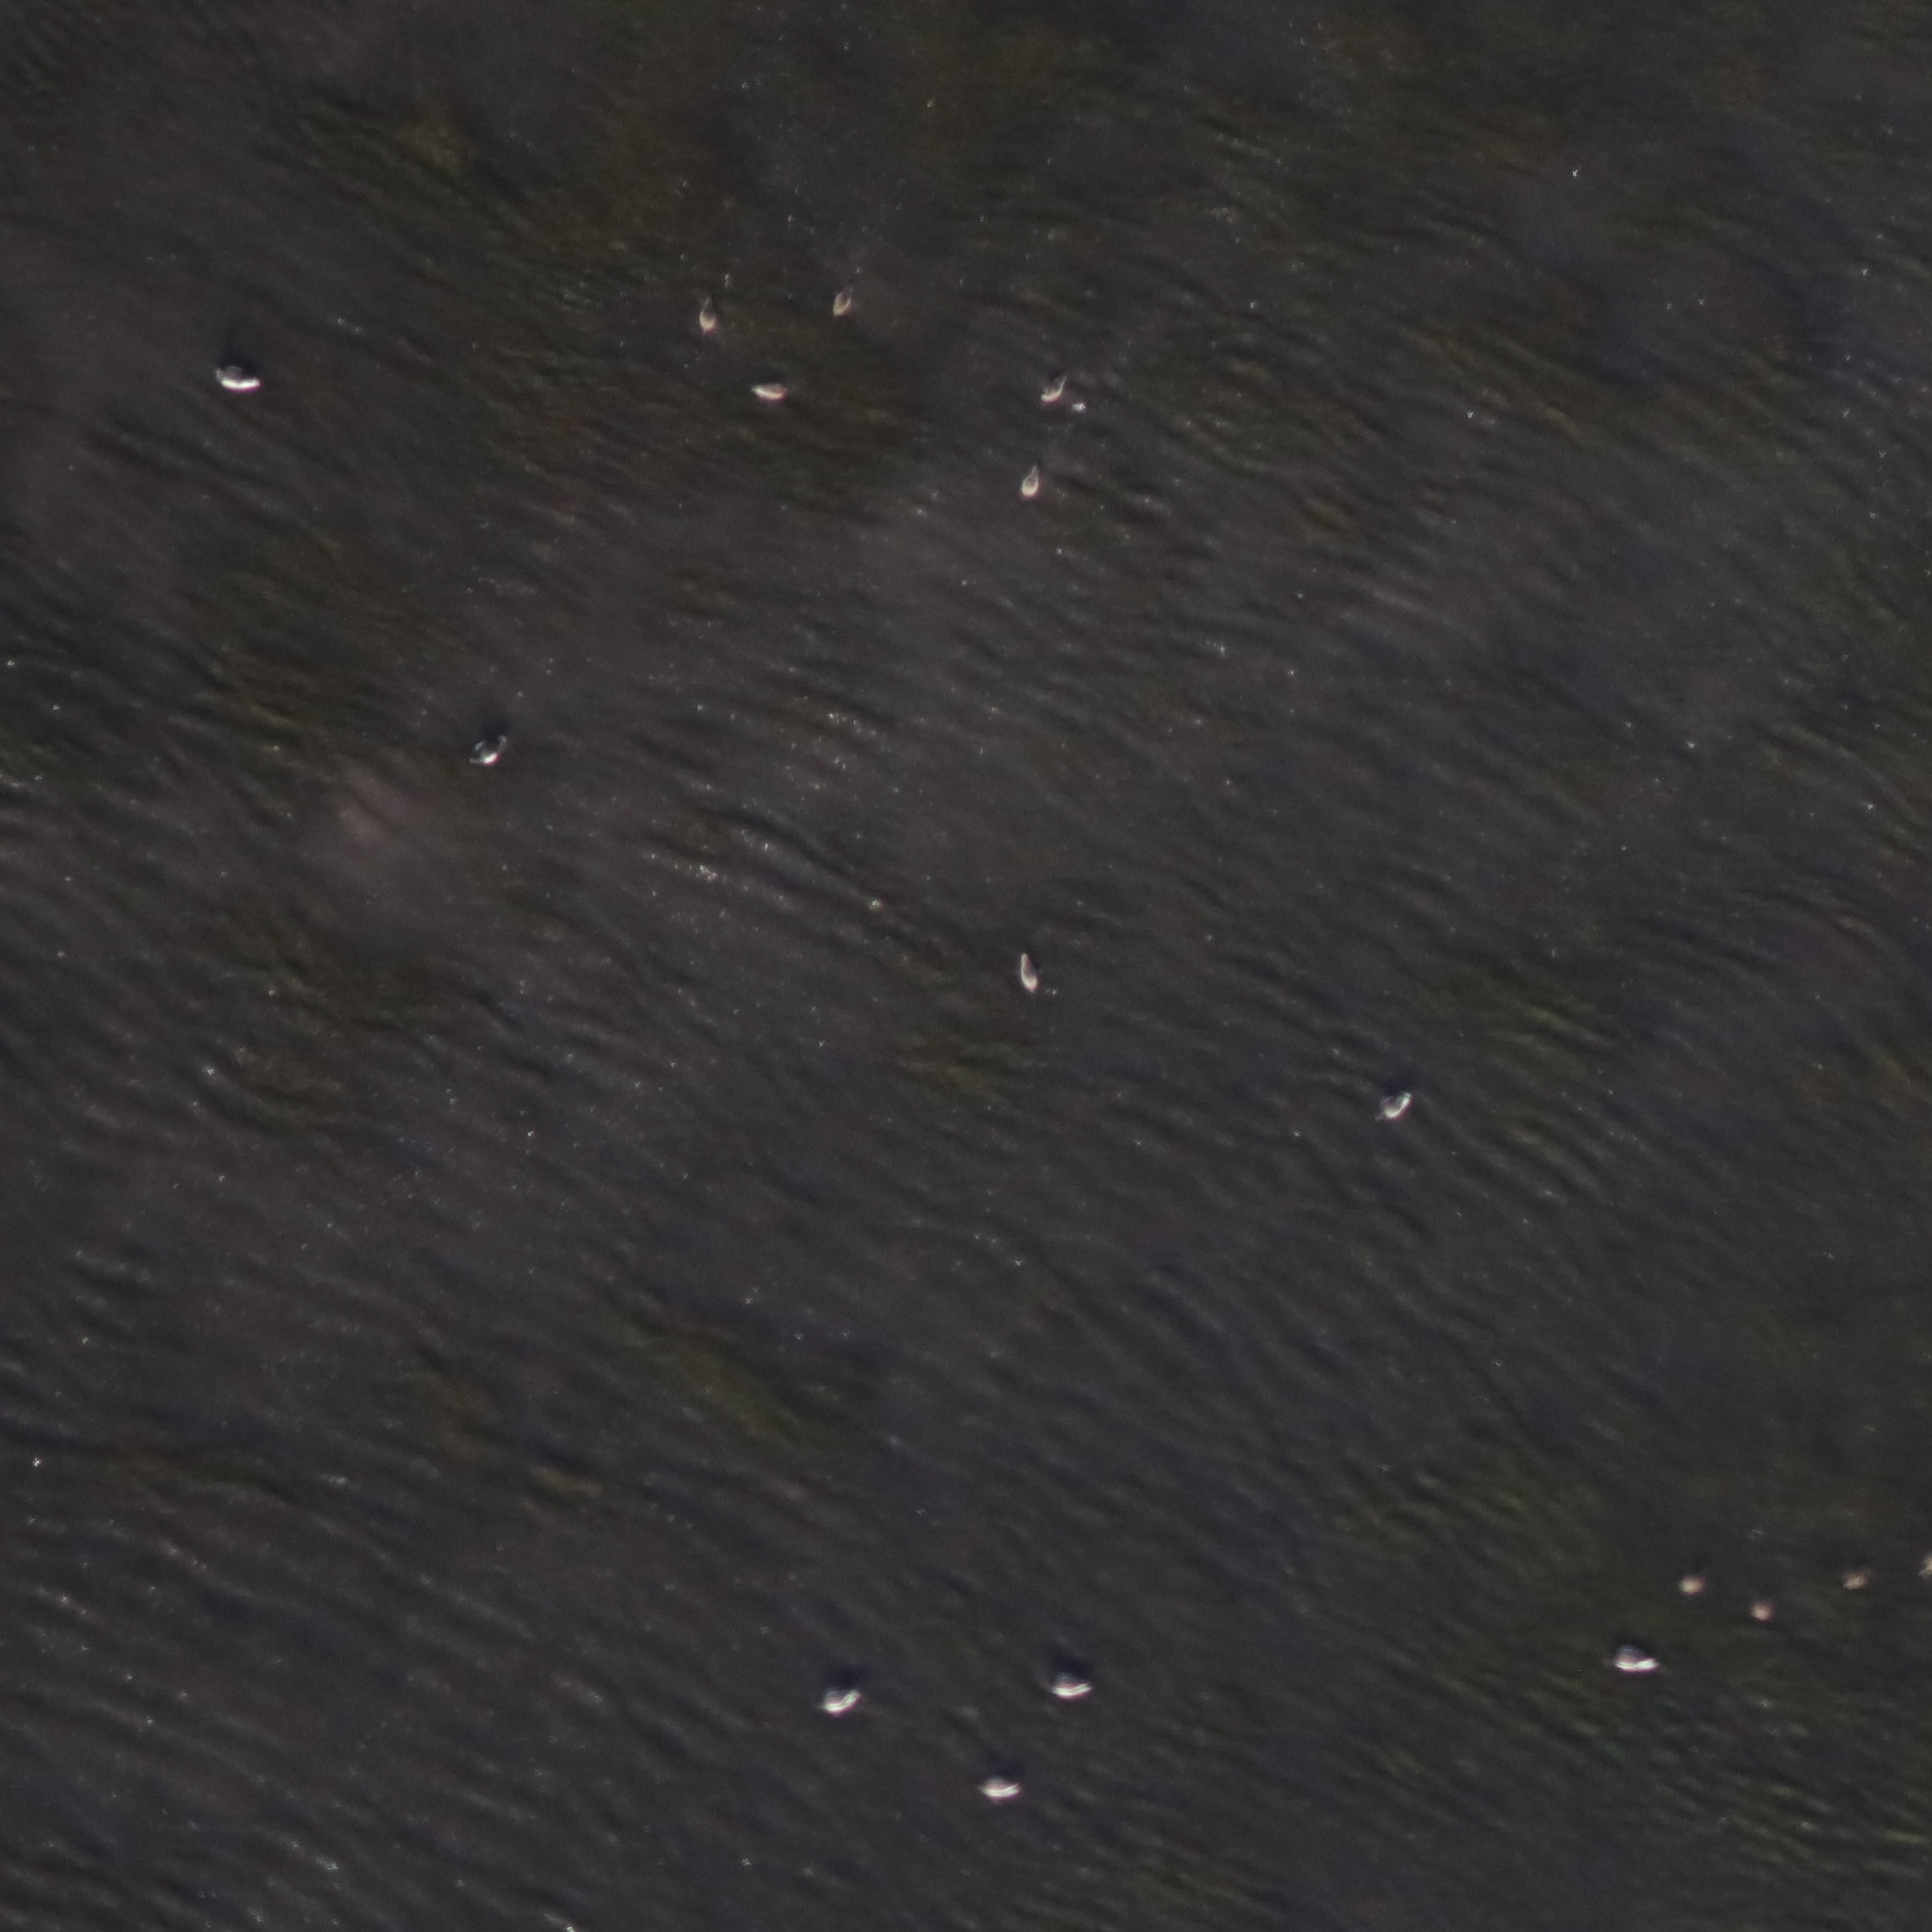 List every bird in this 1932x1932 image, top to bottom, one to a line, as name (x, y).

other bird (841, 304)
other bird (707, 320)
brant (237, 381)
other bird (768, 389)
other bird (1055, 391)
other bird (1030, 484)
brant (487, 749)
other bird (1027, 975)
brant (1396, 1106)
other bird (1857, 1578)
other bird (1693, 1585)
other bird (1764, 1614)
brant (1629, 1665)
brant (1072, 1683)
brant (837, 1703)
brant (1000, 1786)